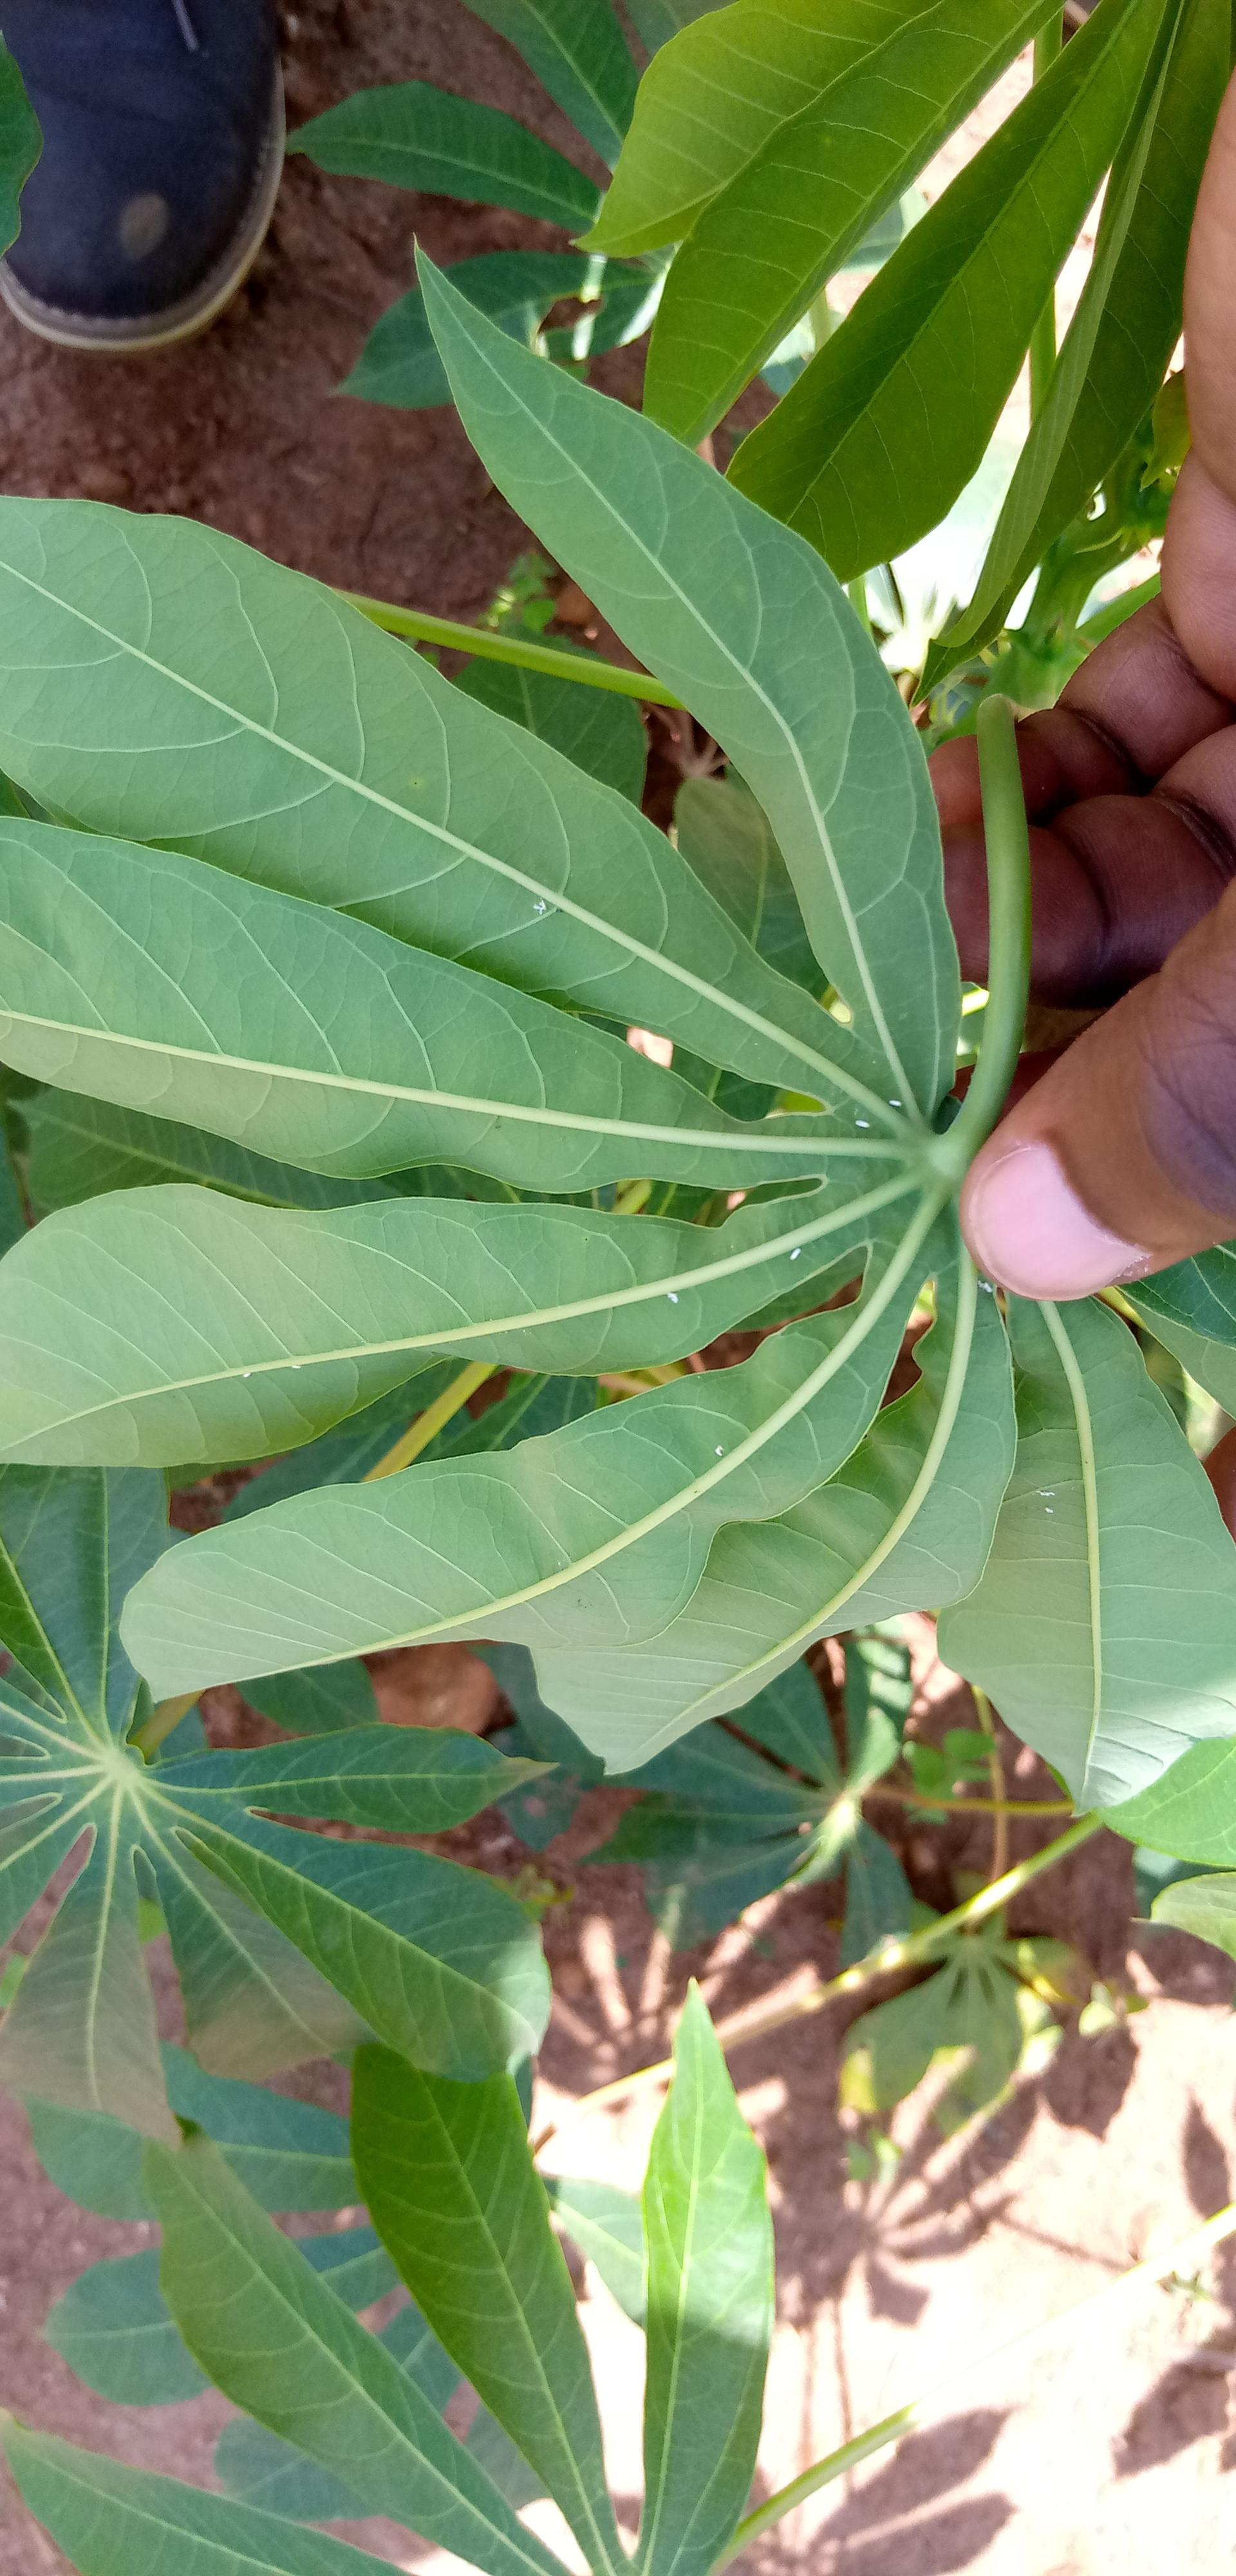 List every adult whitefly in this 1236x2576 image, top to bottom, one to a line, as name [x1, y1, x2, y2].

whitefly [518, 887, 568, 933]
whitefly [888, 1088, 916, 1115]
whitefly [841, 1104, 879, 1145]
whitefly [789, 1234, 807, 1269]
whitefly [971, 1274, 996, 1314]
whitefly [650, 1281, 695, 1316]
whitefly [1035, 1478, 1065, 1525]